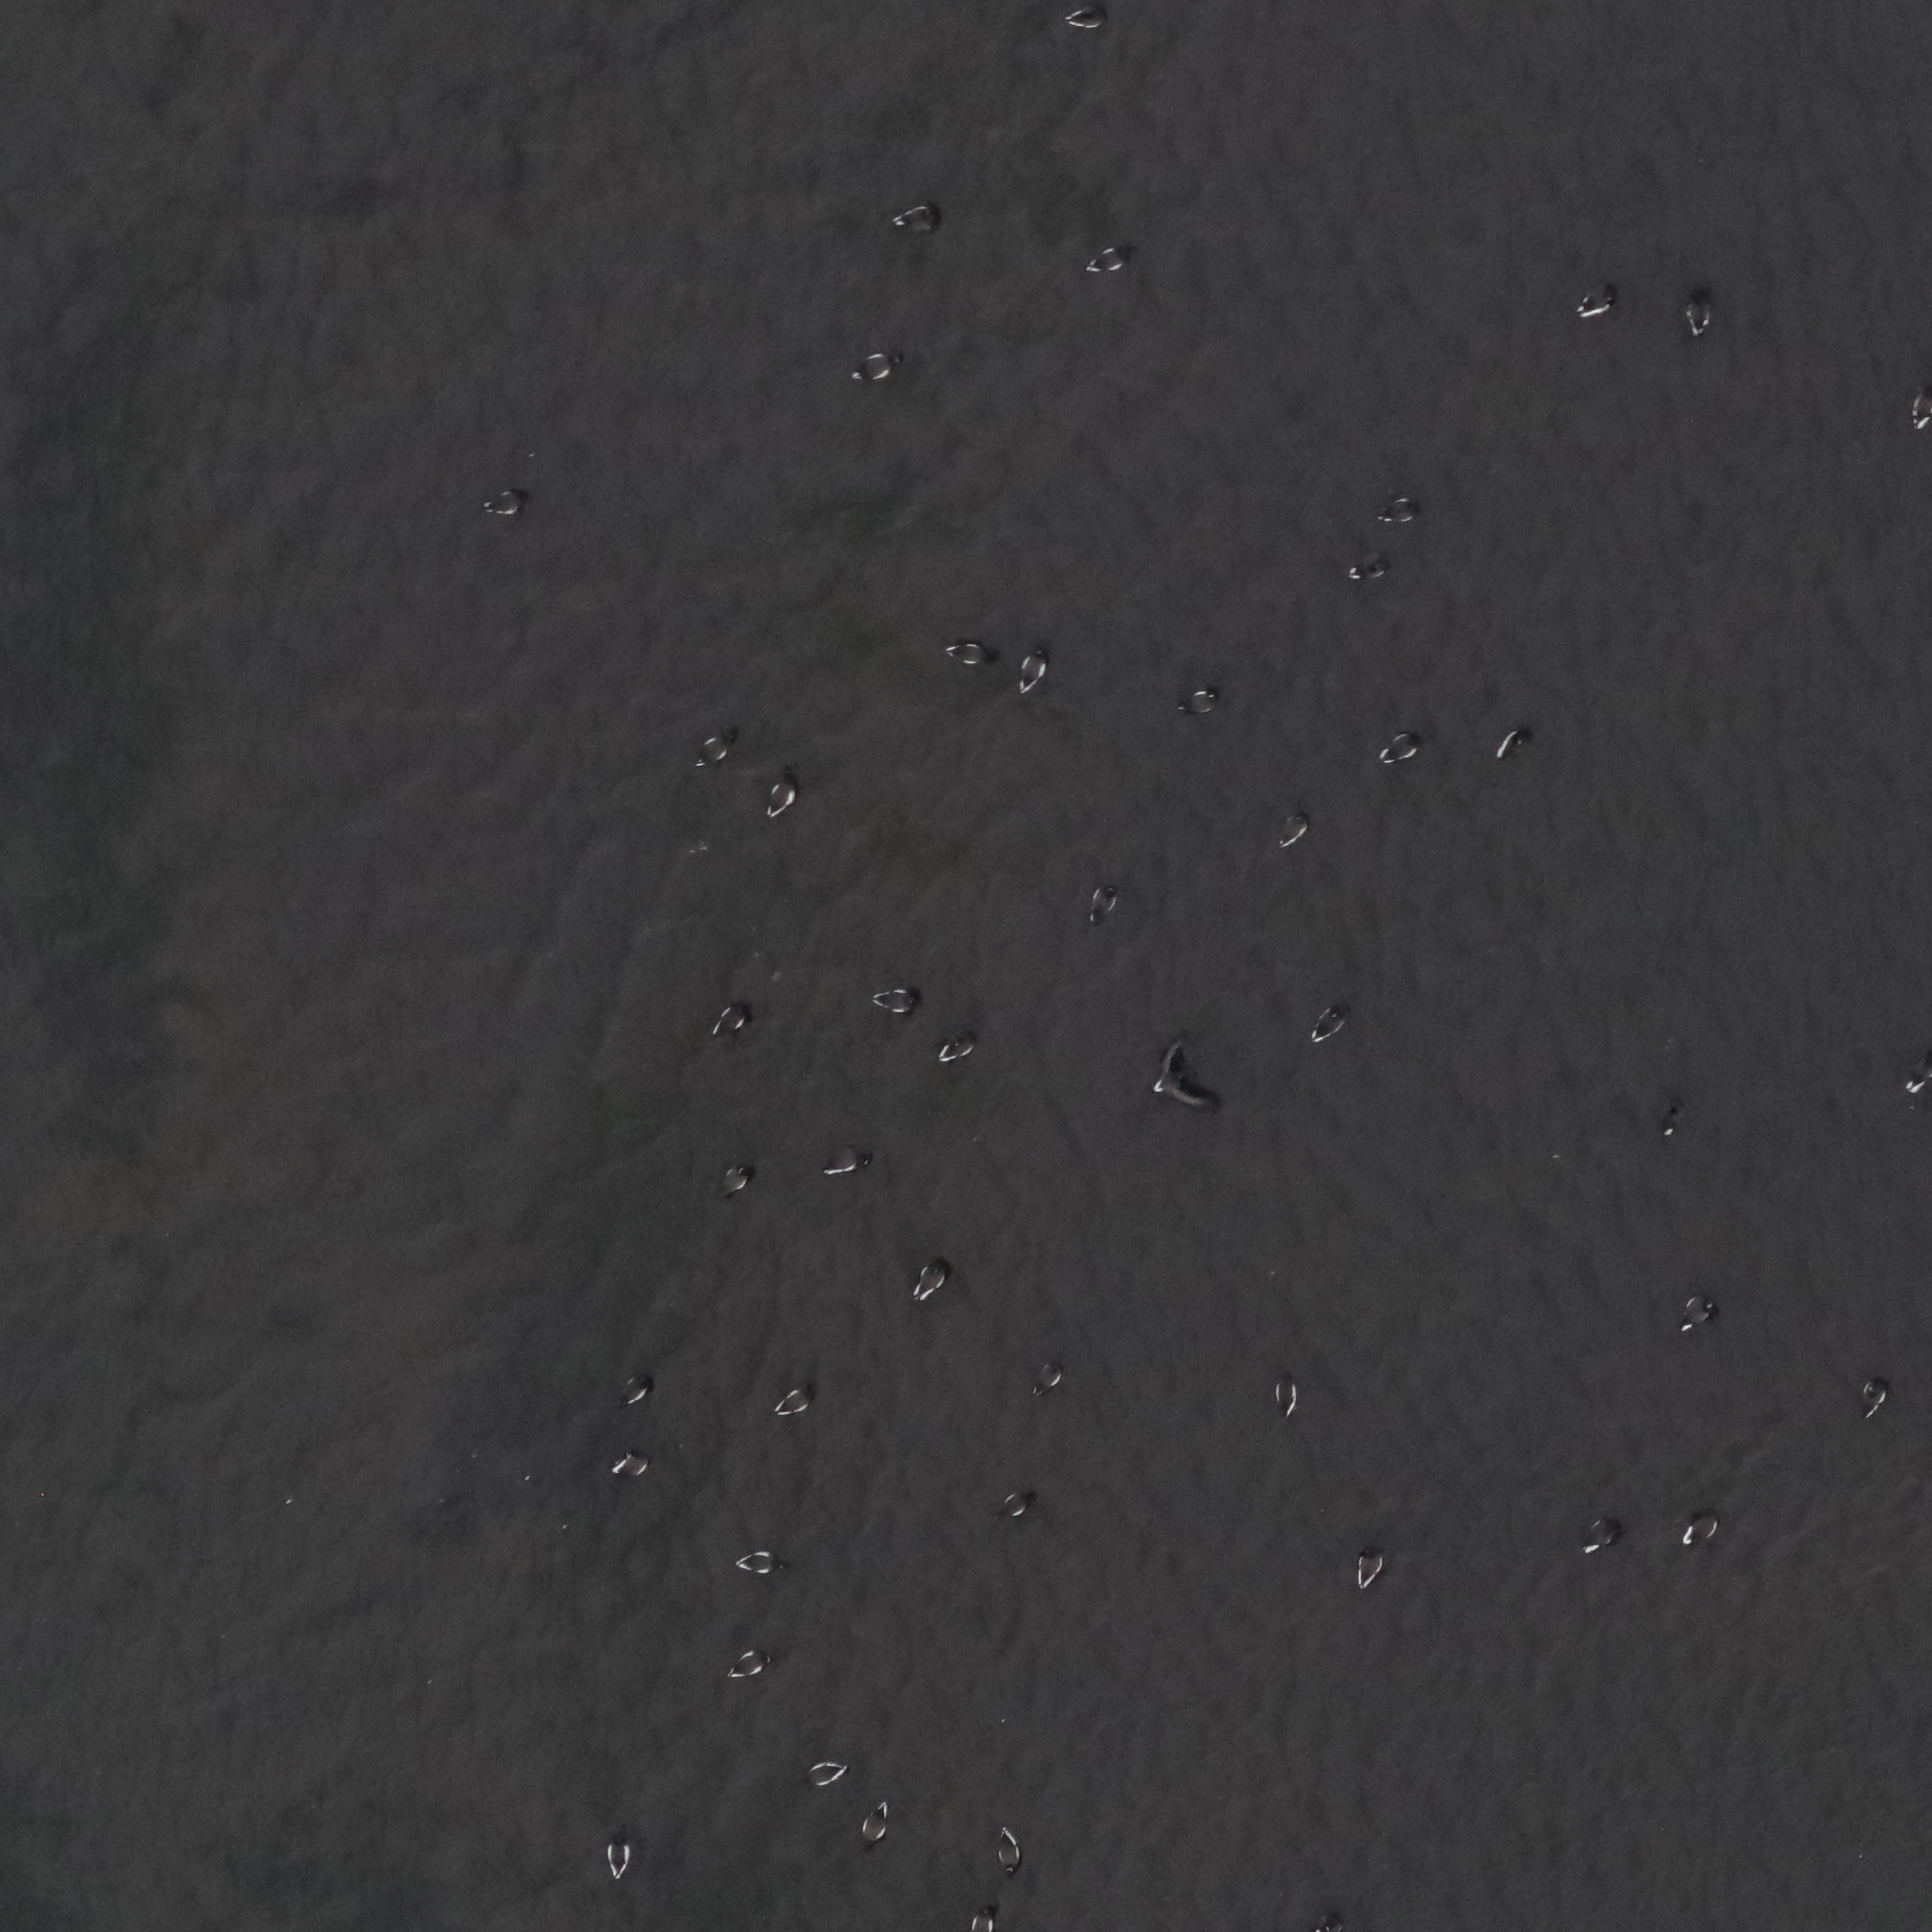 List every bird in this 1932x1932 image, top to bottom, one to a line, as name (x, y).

brant (1089, 15)
brant (917, 218)
brant (1107, 261)
brant (1597, 303)
brant (1697, 317)
brant (880, 366)
brant (1925, 407)
brant (506, 505)
brant (1398, 512)
brant (1373, 562)
brant (972, 653)
brant (1032, 671)
brant (1204, 697)
brant (1515, 744)
brant (1400, 748)
brant (717, 749)
brant (782, 797)
brant (1295, 831)
brant (1101, 902)
brant (898, 1001)
brant (735, 1019)
brant (1327, 1026)
brant (959, 1049)
brant (1924, 1070)
brant (1173, 1082)
brant (1682, 1116)
brant (852, 1162)
brant (737, 1181)
brant (930, 1278)
brant (1696, 1313)
brant (640, 1374)
brant (1049, 1374)
brant (1285, 1396)
brant (1873, 1396)
brant (796, 1400)
brant (633, 1463)
brant (1017, 1502)
brant (1699, 1529)
brant (1602, 1535)
brant (761, 1562)
brant (1370, 1567)
brant (750, 1662)
brant (826, 1774)
brant (873, 1826)
brant (1009, 1849)
brant (620, 1856)
brant (985, 1926)
brant (1331, 1926)